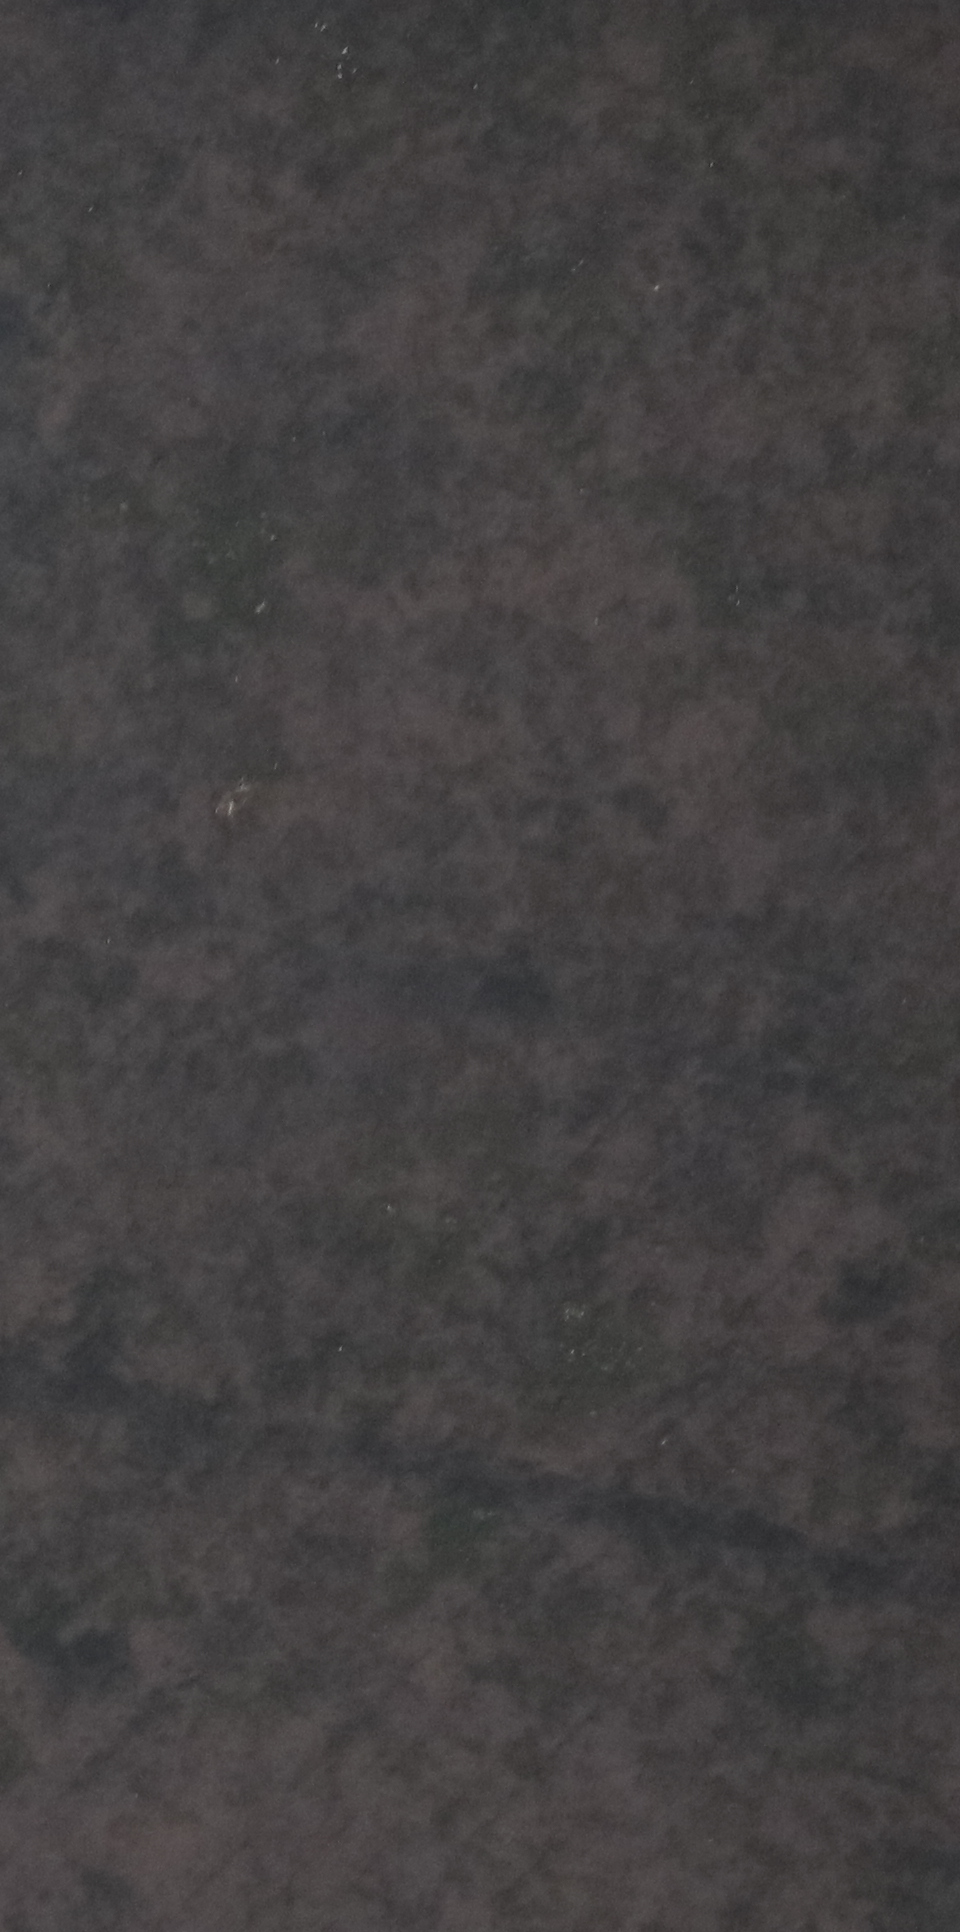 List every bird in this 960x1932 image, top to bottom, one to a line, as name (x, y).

None